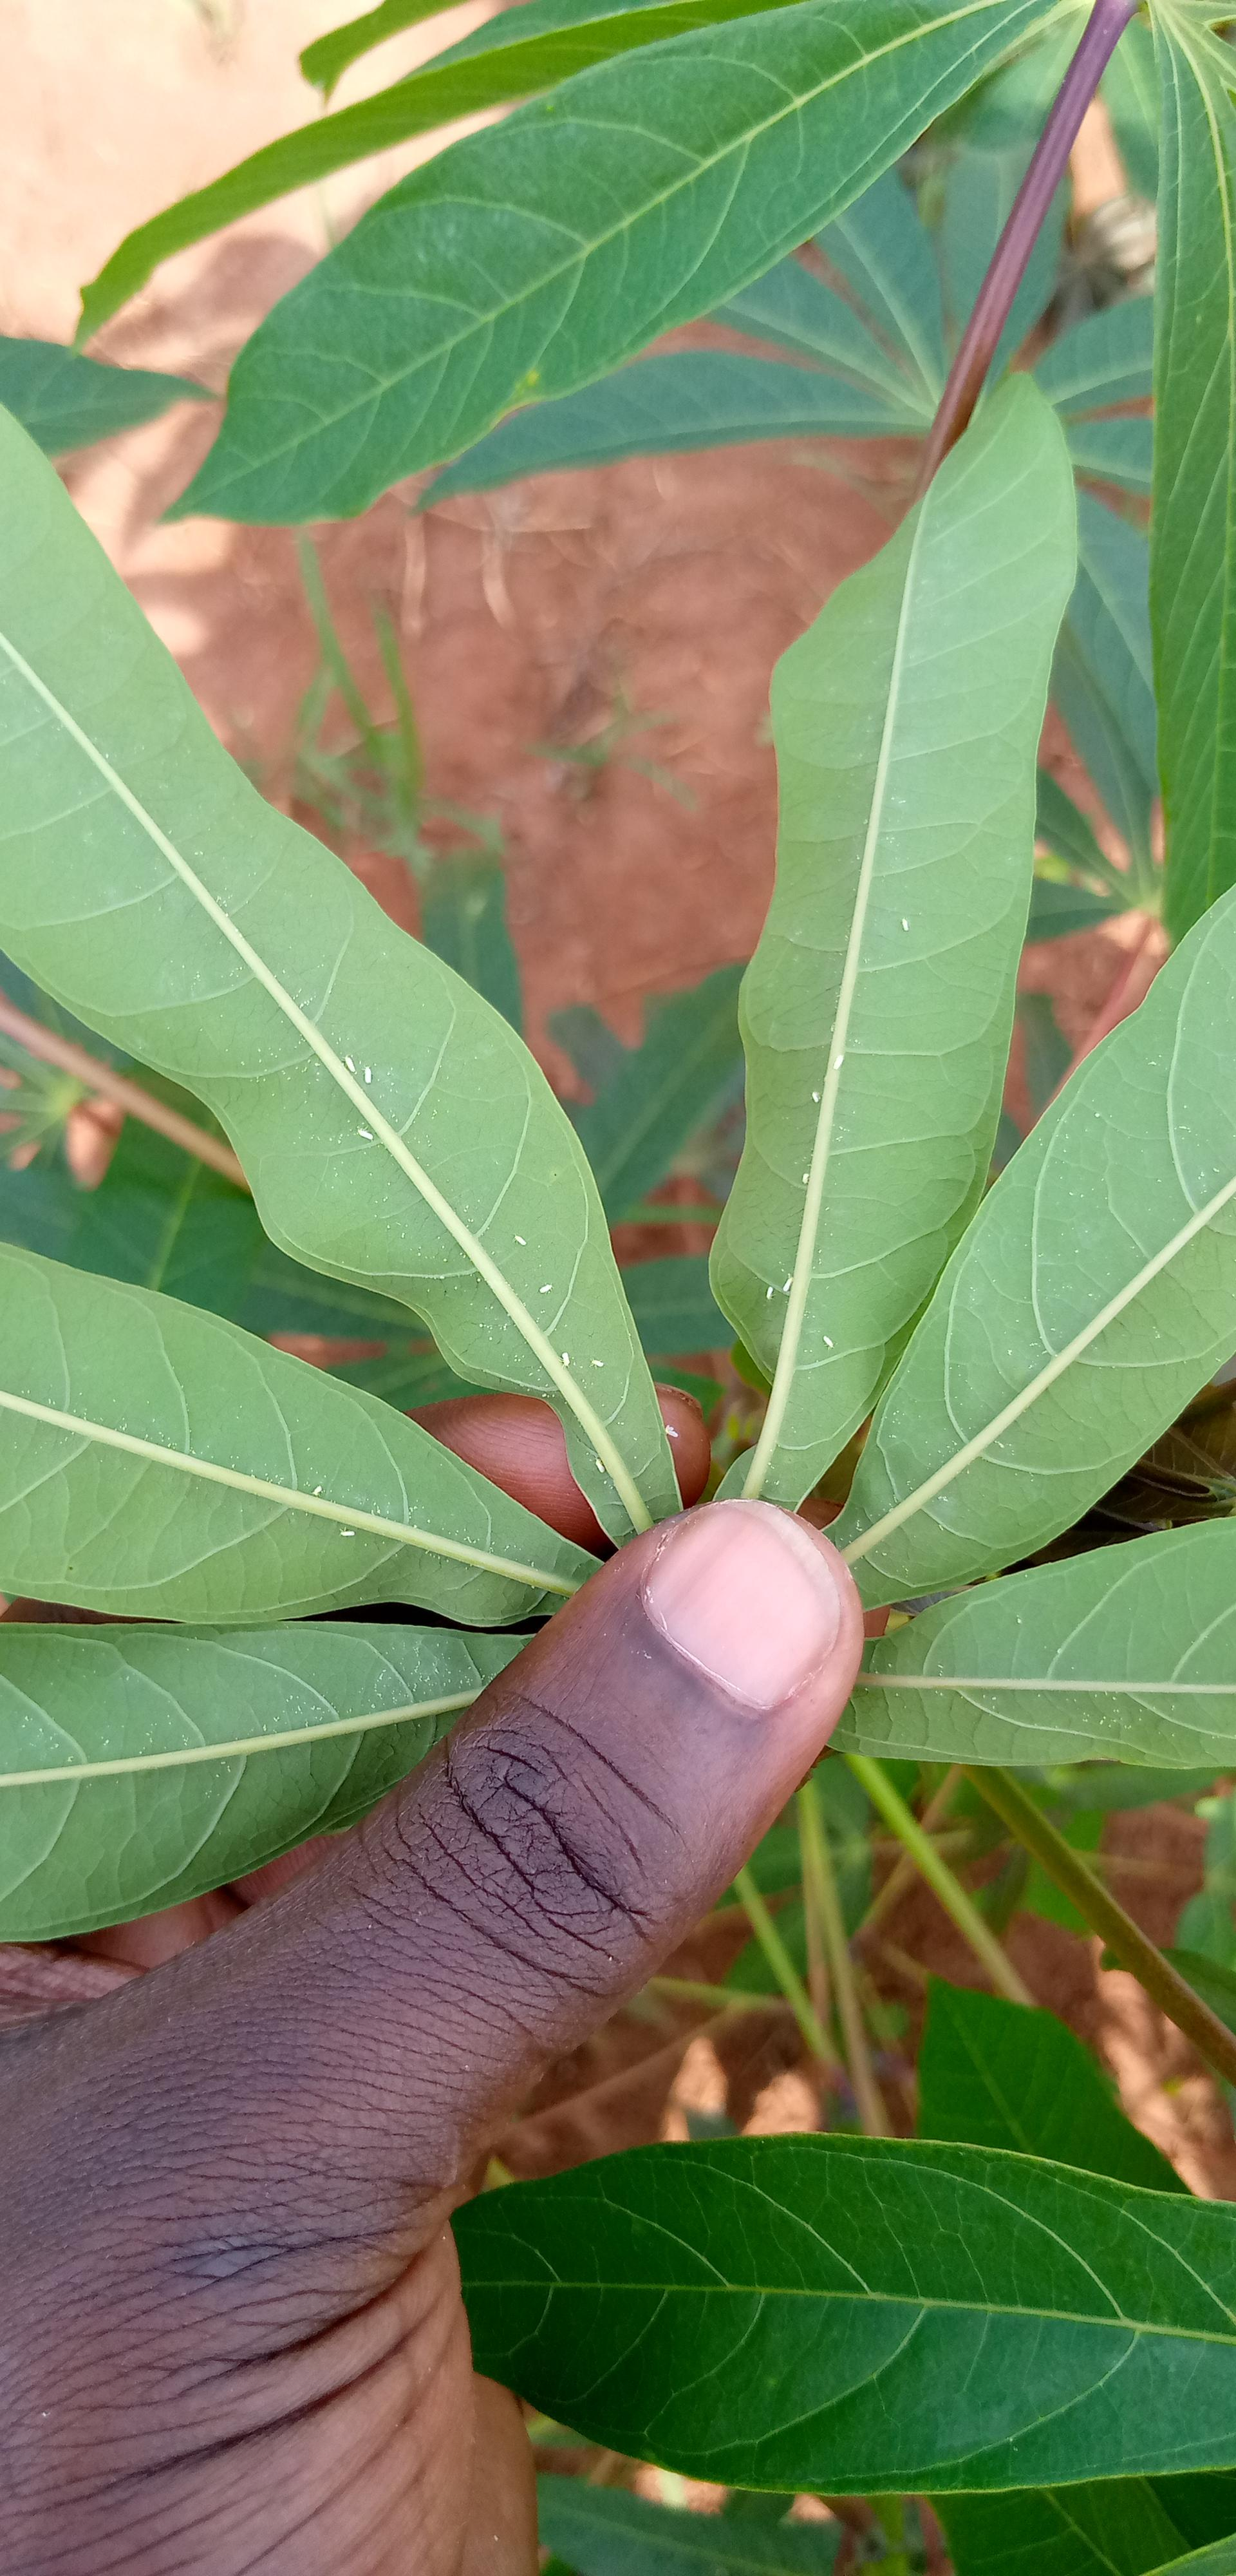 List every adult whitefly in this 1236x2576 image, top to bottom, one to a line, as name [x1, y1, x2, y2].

whitefly [899, 916, 913, 934]
whitefly [342, 1052, 357, 1075]
whitefly [830, 1052, 847, 1074]
whitefly [363, 1063, 374, 1086]
whitefly [807, 1089, 825, 1109]
whitefly [355, 1124, 377, 1145]
whitefly [798, 1171, 811, 1188]
whitefly [512, 1231, 530, 1249]
whitefly [780, 1273, 796, 1295]
whitefly [536, 1280, 559, 1298]
whitefly [763, 1283, 777, 1302]
whitefly [819, 1332, 836, 1351]
whitefly [558, 1350, 573, 1368]
whitefly [588, 1356, 607, 1372]
whitefly [661, 1421, 680, 1441]
whitefly [591, 1455, 610, 1477]
whitefly [311, 1483, 325, 1498]
whitefly [337, 1526, 360, 1542]